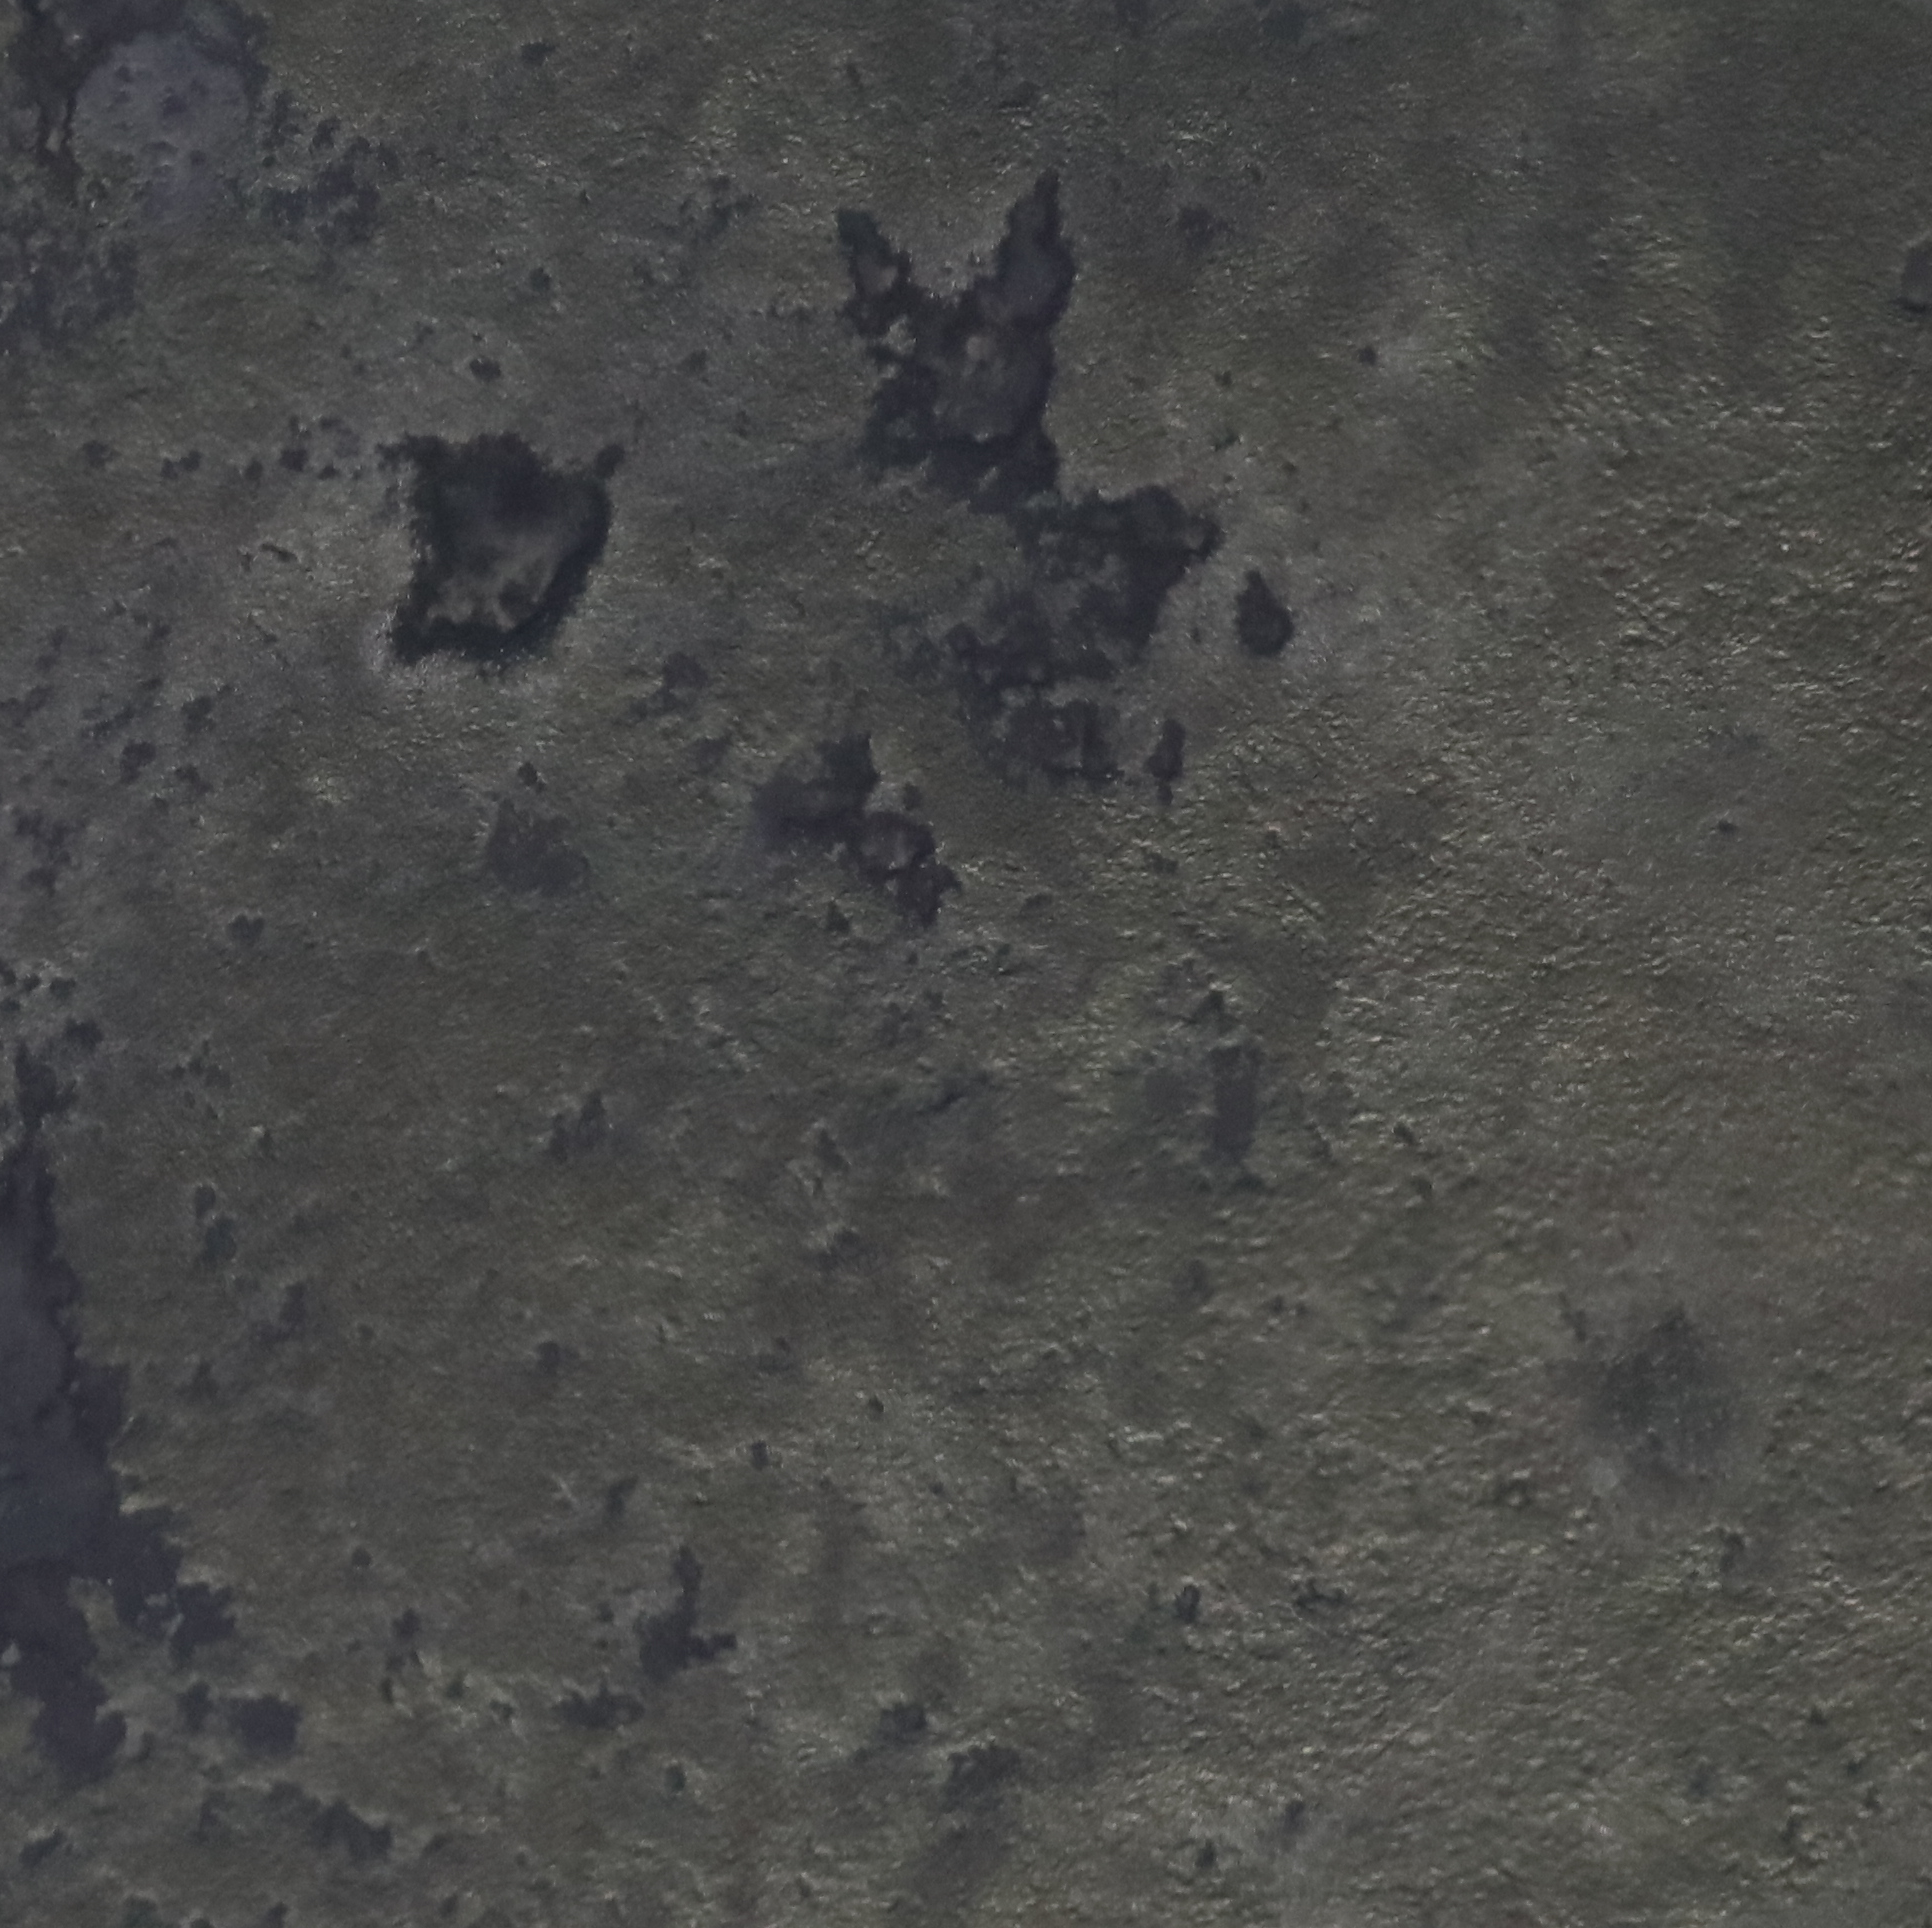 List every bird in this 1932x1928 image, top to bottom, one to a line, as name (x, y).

None